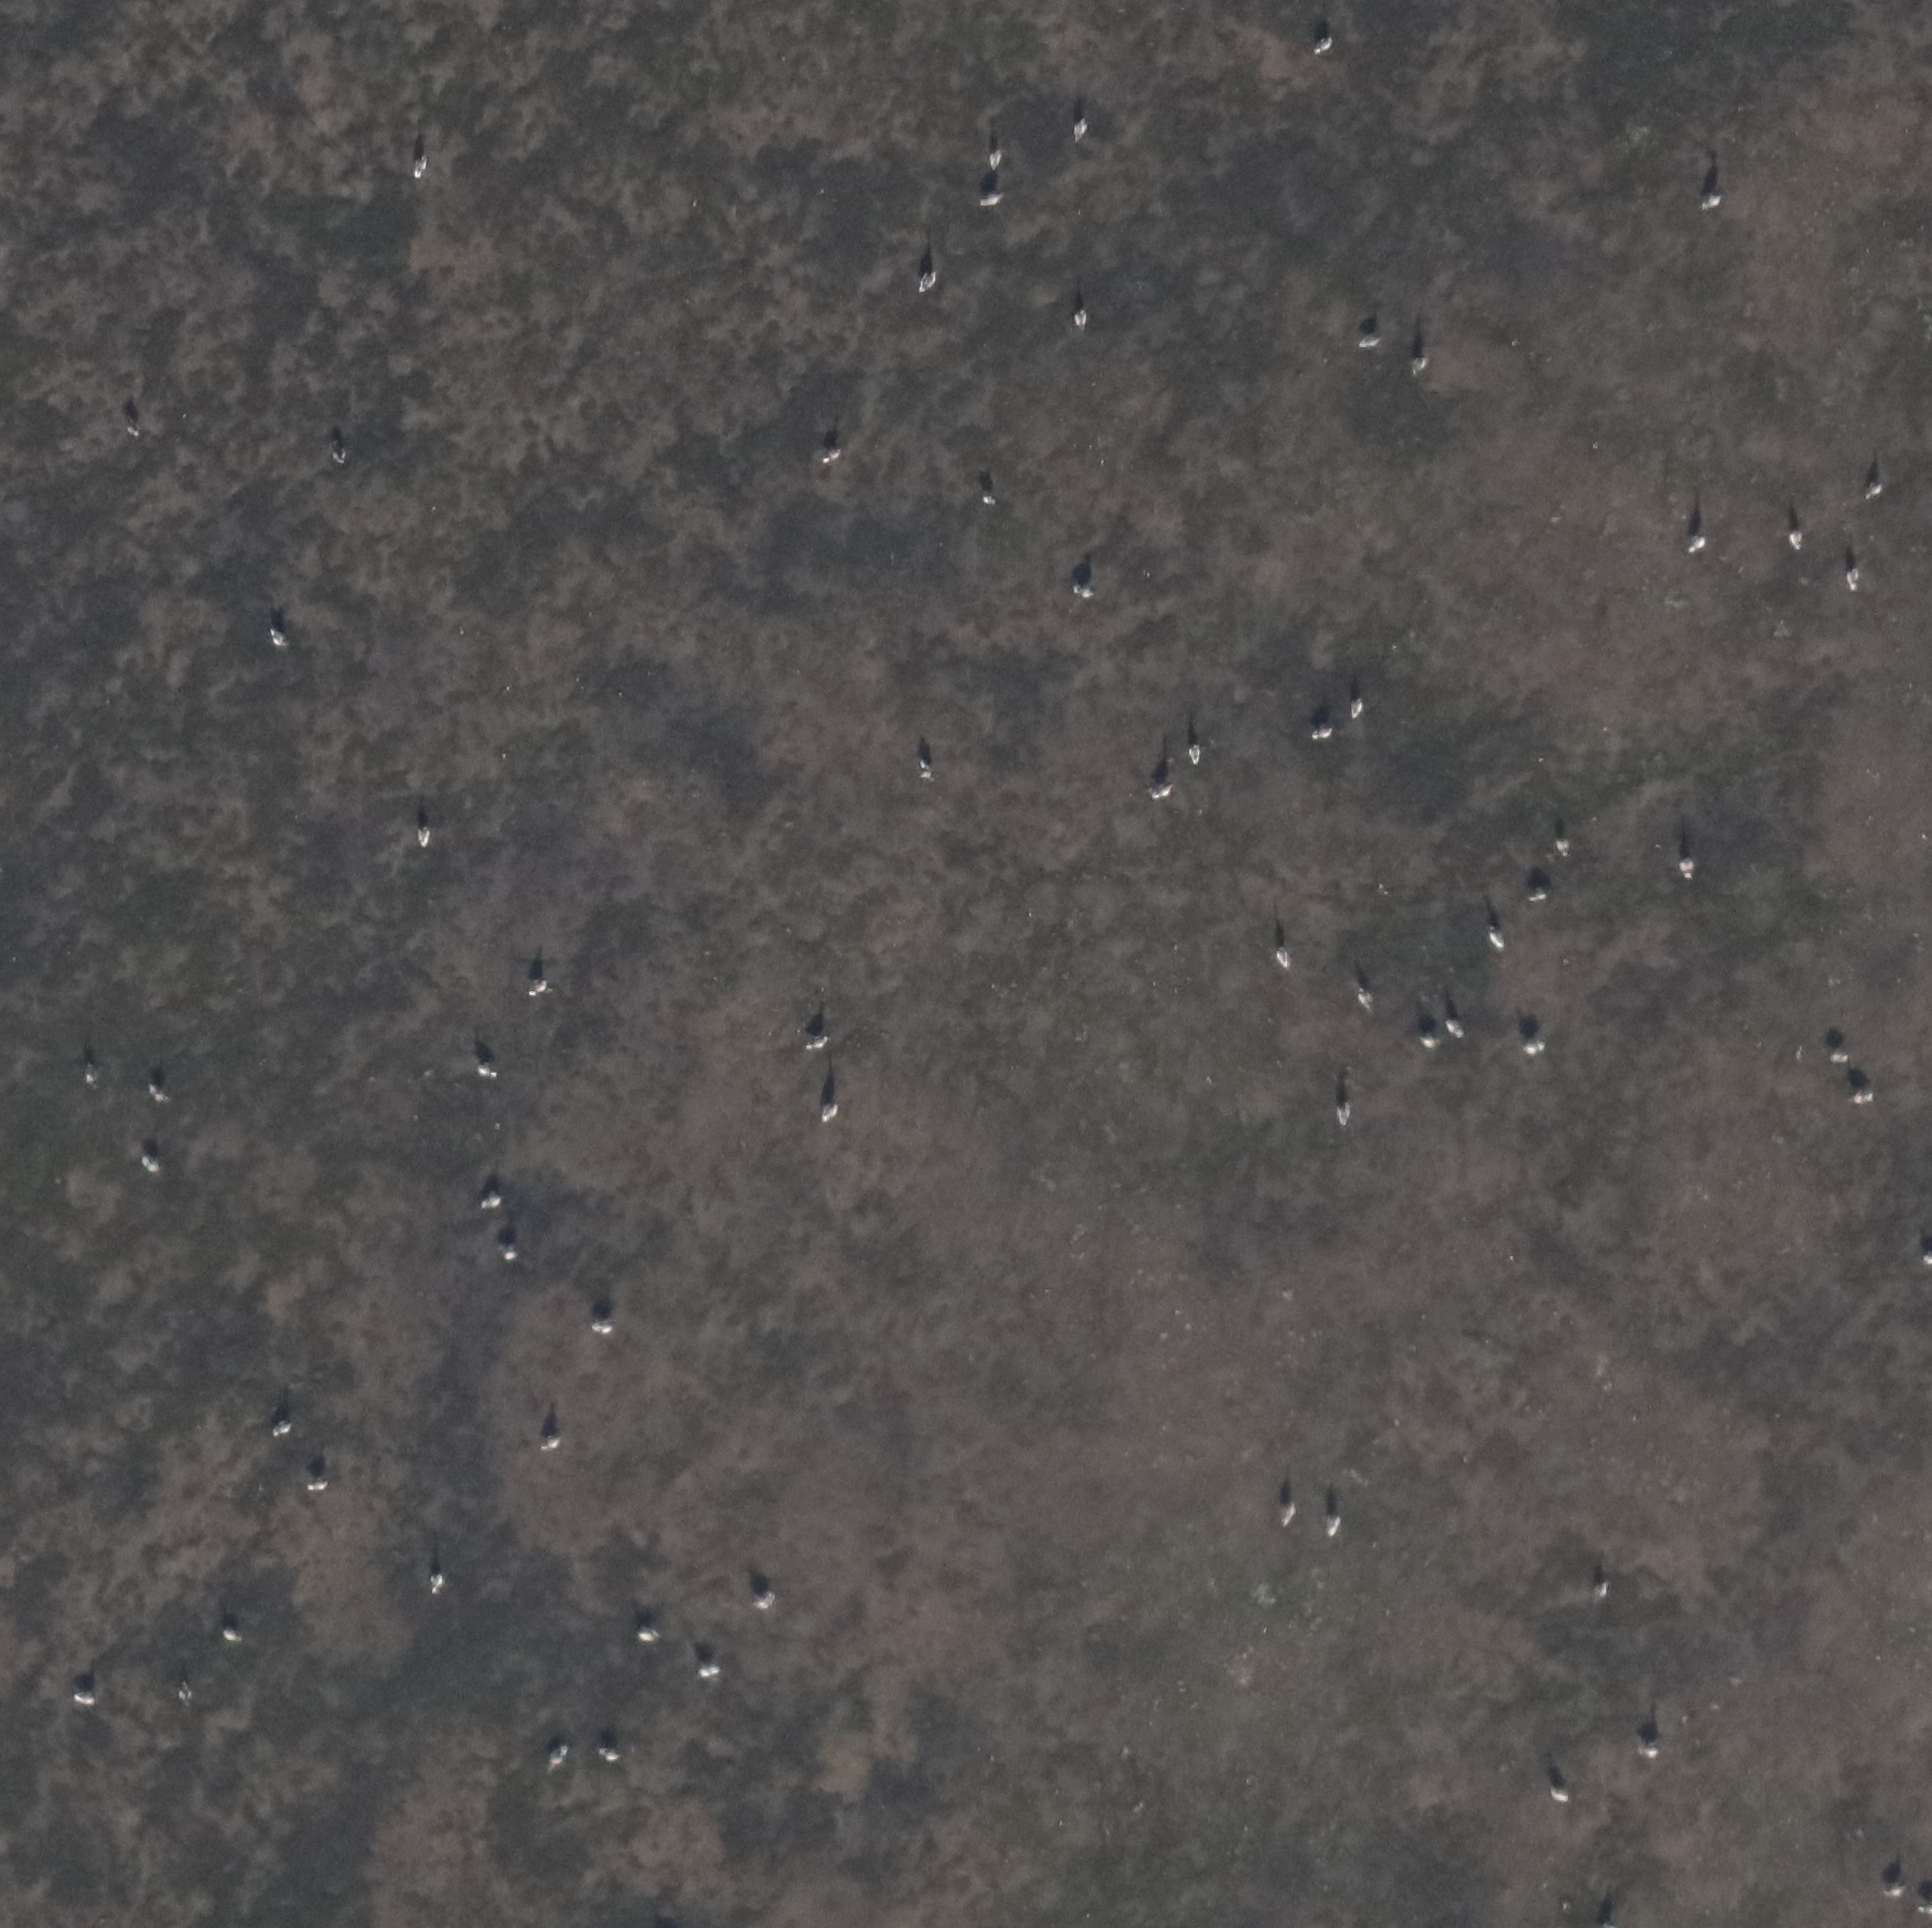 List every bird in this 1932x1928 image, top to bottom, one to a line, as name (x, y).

brant (1324, 44)
brant (1079, 129)
brant (992, 160)
brant (420, 167)
brant (1711, 200)
brant (991, 201)
brant (927, 279)
brant (1081, 317)
brant (1369, 341)
brant (1419, 364)
brant (134, 427)
brant (342, 452)
brant (830, 457)
brant (1875, 489)
brant (989, 498)
brant (1798, 540)
brant (1696, 543)
brant (1853, 577)
brant (1085, 592)
brant (278, 637)
brant (1356, 708)
brant (1323, 731)
brant (1195, 752)
brant (926, 774)
brant (1163, 789)
brant (423, 835)
brant (1561, 847)
brant (1684, 862)
brant (1540, 894)
brant (1496, 937)
brant (1283, 956)
brant (538, 988)
brant (1364, 998)
brant (1454, 1026)
brant (1429, 1038)
brant (818, 1042)
brant (1533, 1047)
brant (1841, 1056)
brant (485, 1068)
brant (89, 1075)
brant (160, 1094)
brant (1860, 1096)
brant (830, 1110)
brant (1345, 1118)
brant (151, 1160)
brant (492, 1198)
brant (505, 1254)
brant (603, 1327)
brant (283, 1427)
brant (552, 1442)
brant (318, 1485)
brant (1287, 1513)
brant (1336, 1521)
brant (437, 1581)
brant (1600, 1587)
brant (760, 1599)
brant (231, 1634)
brant (644, 1634)
brant (705, 1666)
brant (184, 1695)
brant (86, 1699)
brant (607, 1749)
brant (1654, 1750)
brant (559, 1753)
brant (1561, 1793)
brant (1898, 1889)
brant (1931, 1907)